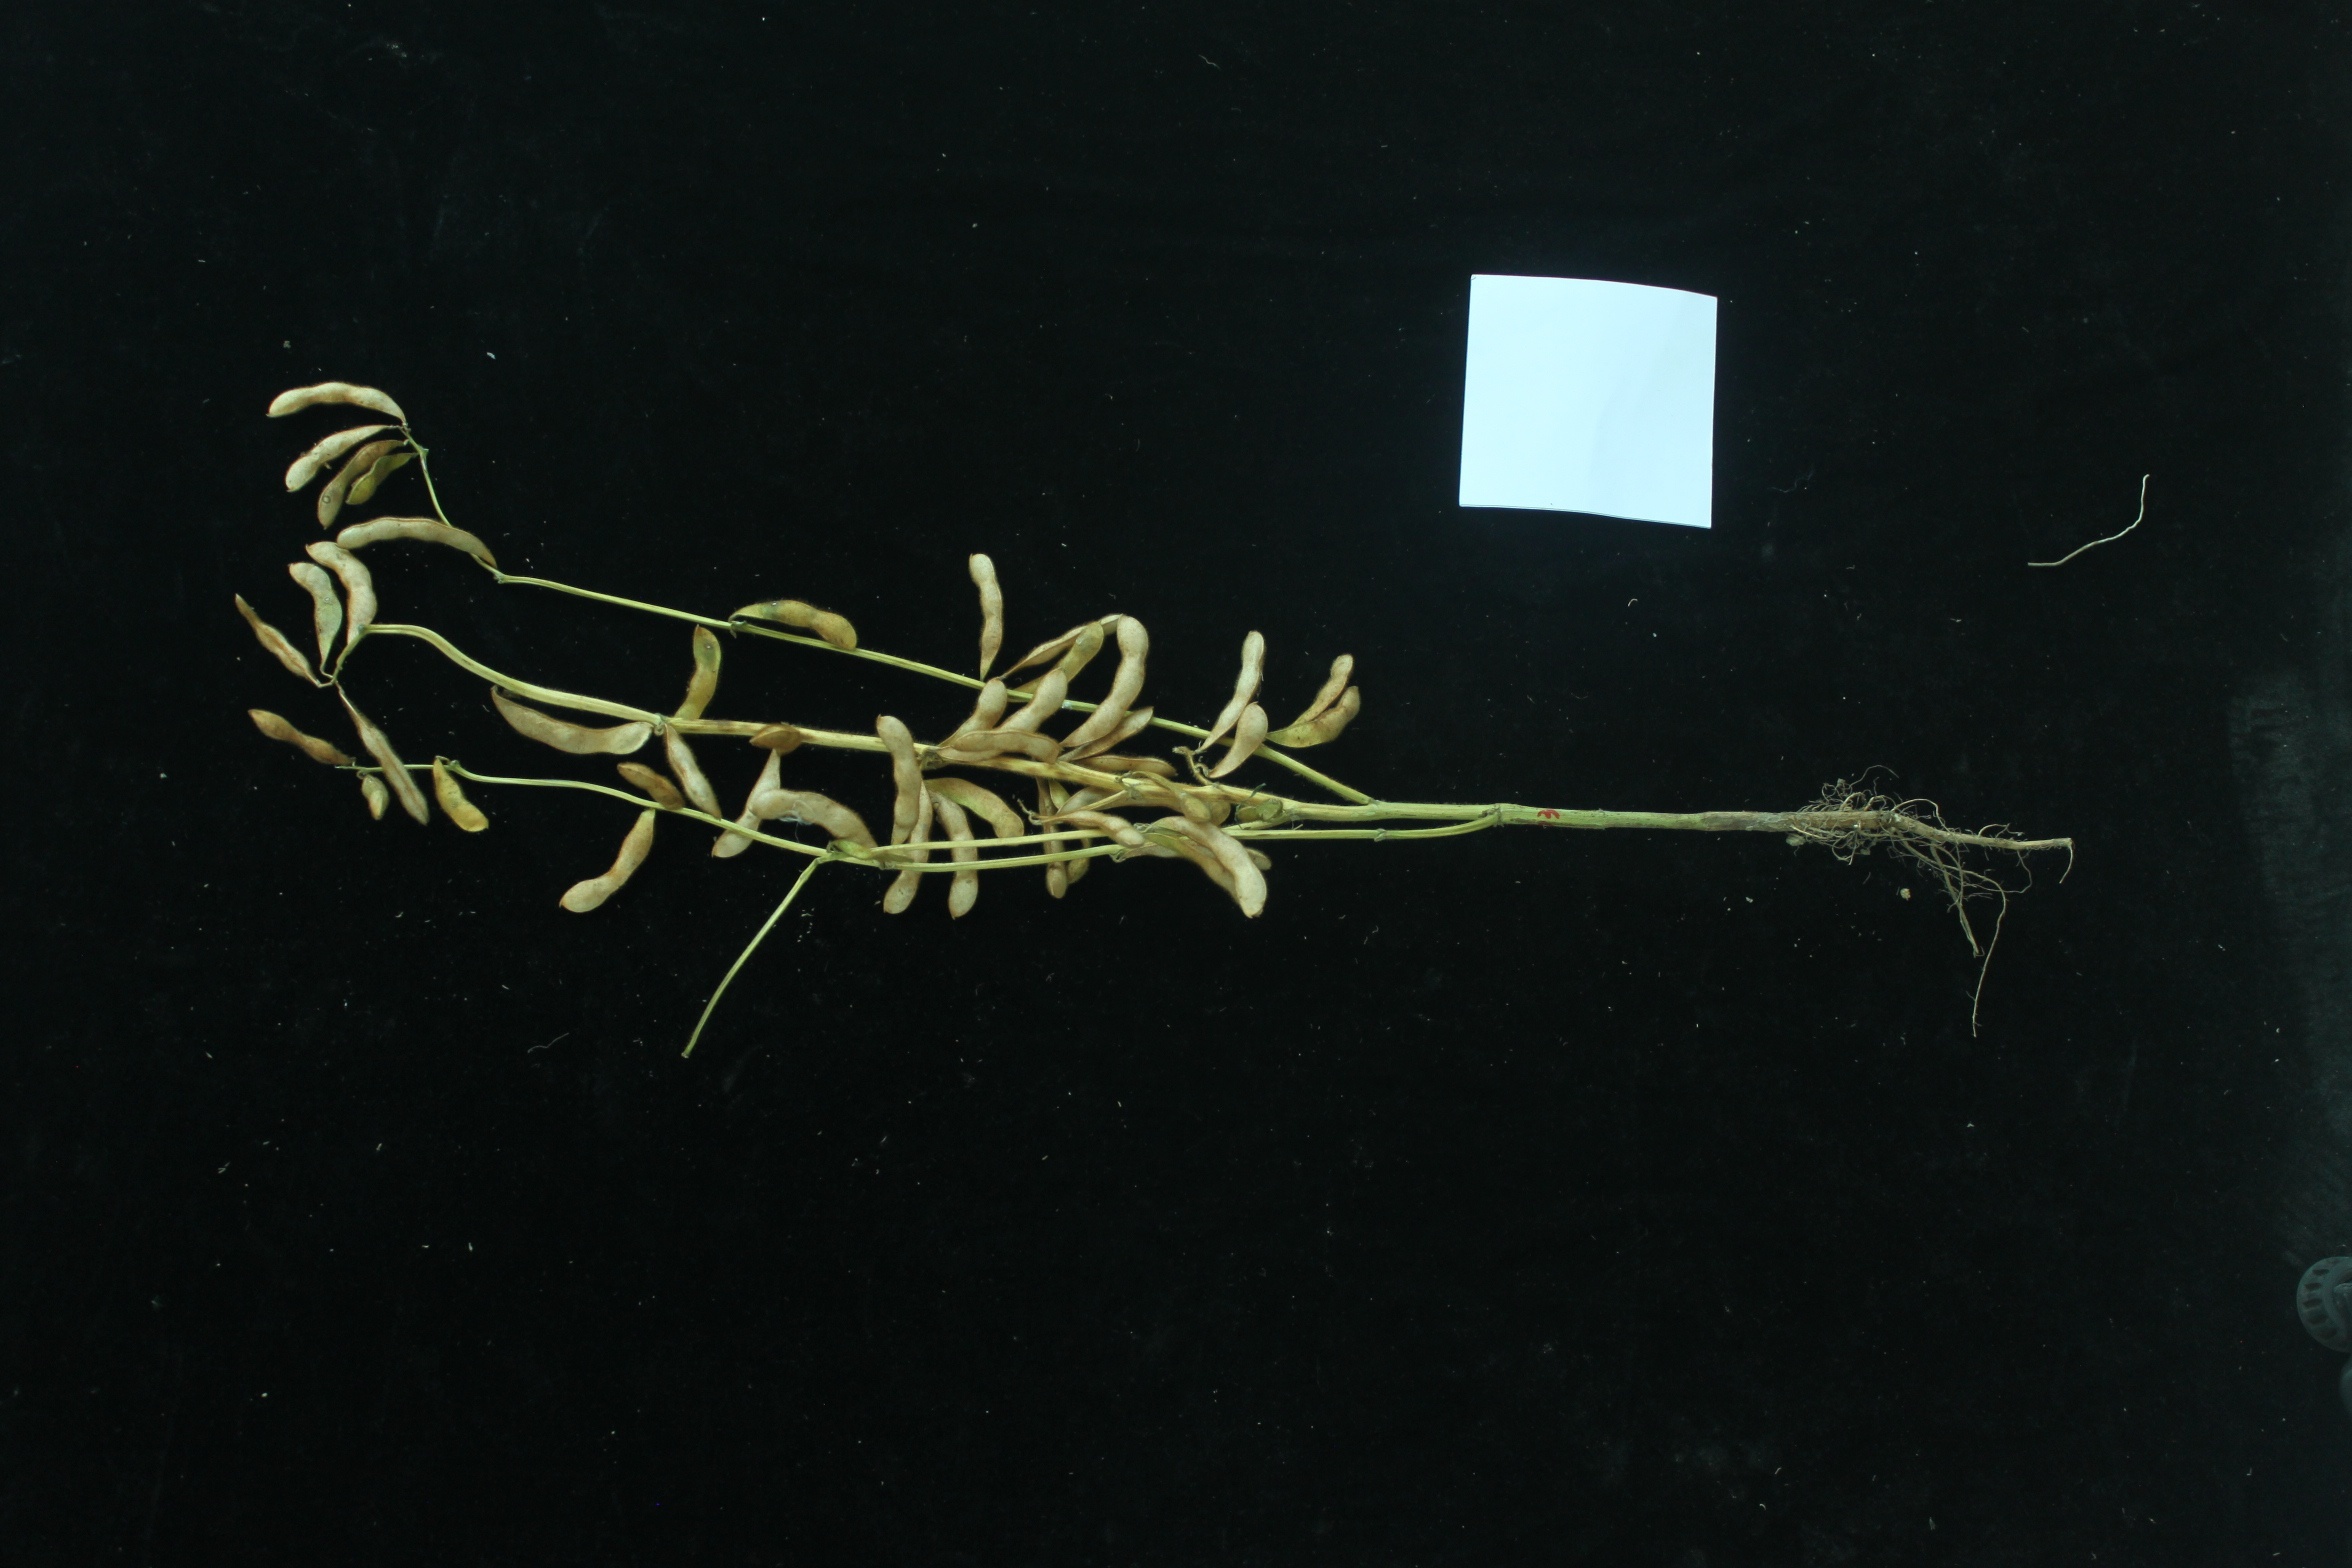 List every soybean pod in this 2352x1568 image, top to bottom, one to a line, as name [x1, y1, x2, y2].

soybean pod [267, 384, 402, 421]
soybean pod [284, 428, 389, 491]
soybean pod [316, 440, 405, 529]
soybean pod [346, 454, 418, 506]
soybean pod [339, 518, 494, 566]
soybean pod [307, 543, 374, 650]
soybean pod [969, 556, 1002, 680]
soybean pod [289, 566, 340, 666]
soybean pod [236, 595, 316, 682]
soybean pod [732, 601, 856, 652]
soybean pod [1000, 617, 1127, 676]
soybean pod [1062, 621, 1148, 747]
soybean pod [1005, 623, 1103, 704]
soybean pod [674, 632, 718, 723]
soybean pod [1200, 634, 1263, 753]
soybean pod [1288, 656, 1352, 728]
soybean pod [996, 673, 1067, 734]
soybean pod [952, 681, 1007, 737]
soybean pod [1267, 689, 1360, 748]
soybean pod [493, 696, 650, 754]
soybean pod [342, 699, 428, 823]
soybean pod [1203, 705, 1266, 777]
soybean pod [1063, 710, 1152, 761]
soybean pod [251, 713, 354, 768]
soybean pod [877, 718, 922, 850]
soybean pod [661, 723, 720, 817]
soybean pod [935, 732, 1062, 763]
soybean pod [713, 751, 777, 855]
soybean pod [1081, 757, 1175, 776]
soybean pod [436, 765, 486, 832]
soybean pod [618, 765, 686, 809]
soybean pod [361, 777, 387, 819]
soybean pod [926, 778, 1024, 838]
soybean pod [1039, 782, 1064, 897]
soybean pod [926, 783, 979, 919]
soybean pod [1052, 785, 1093, 885]
soybean pod [884, 789, 933, 914]
soybean pod [1063, 790, 1107, 812]
soybean pod [1087, 791, 1207, 820]
soybean pod [747, 792, 877, 846]
soybean pod [562, 810, 654, 911]
soybean pod [1036, 814, 1140, 844]
soybean pod [1147, 817, 1266, 916]
soybean pod [1143, 832, 1234, 897]
soybean pod [1118, 839, 1268, 871]